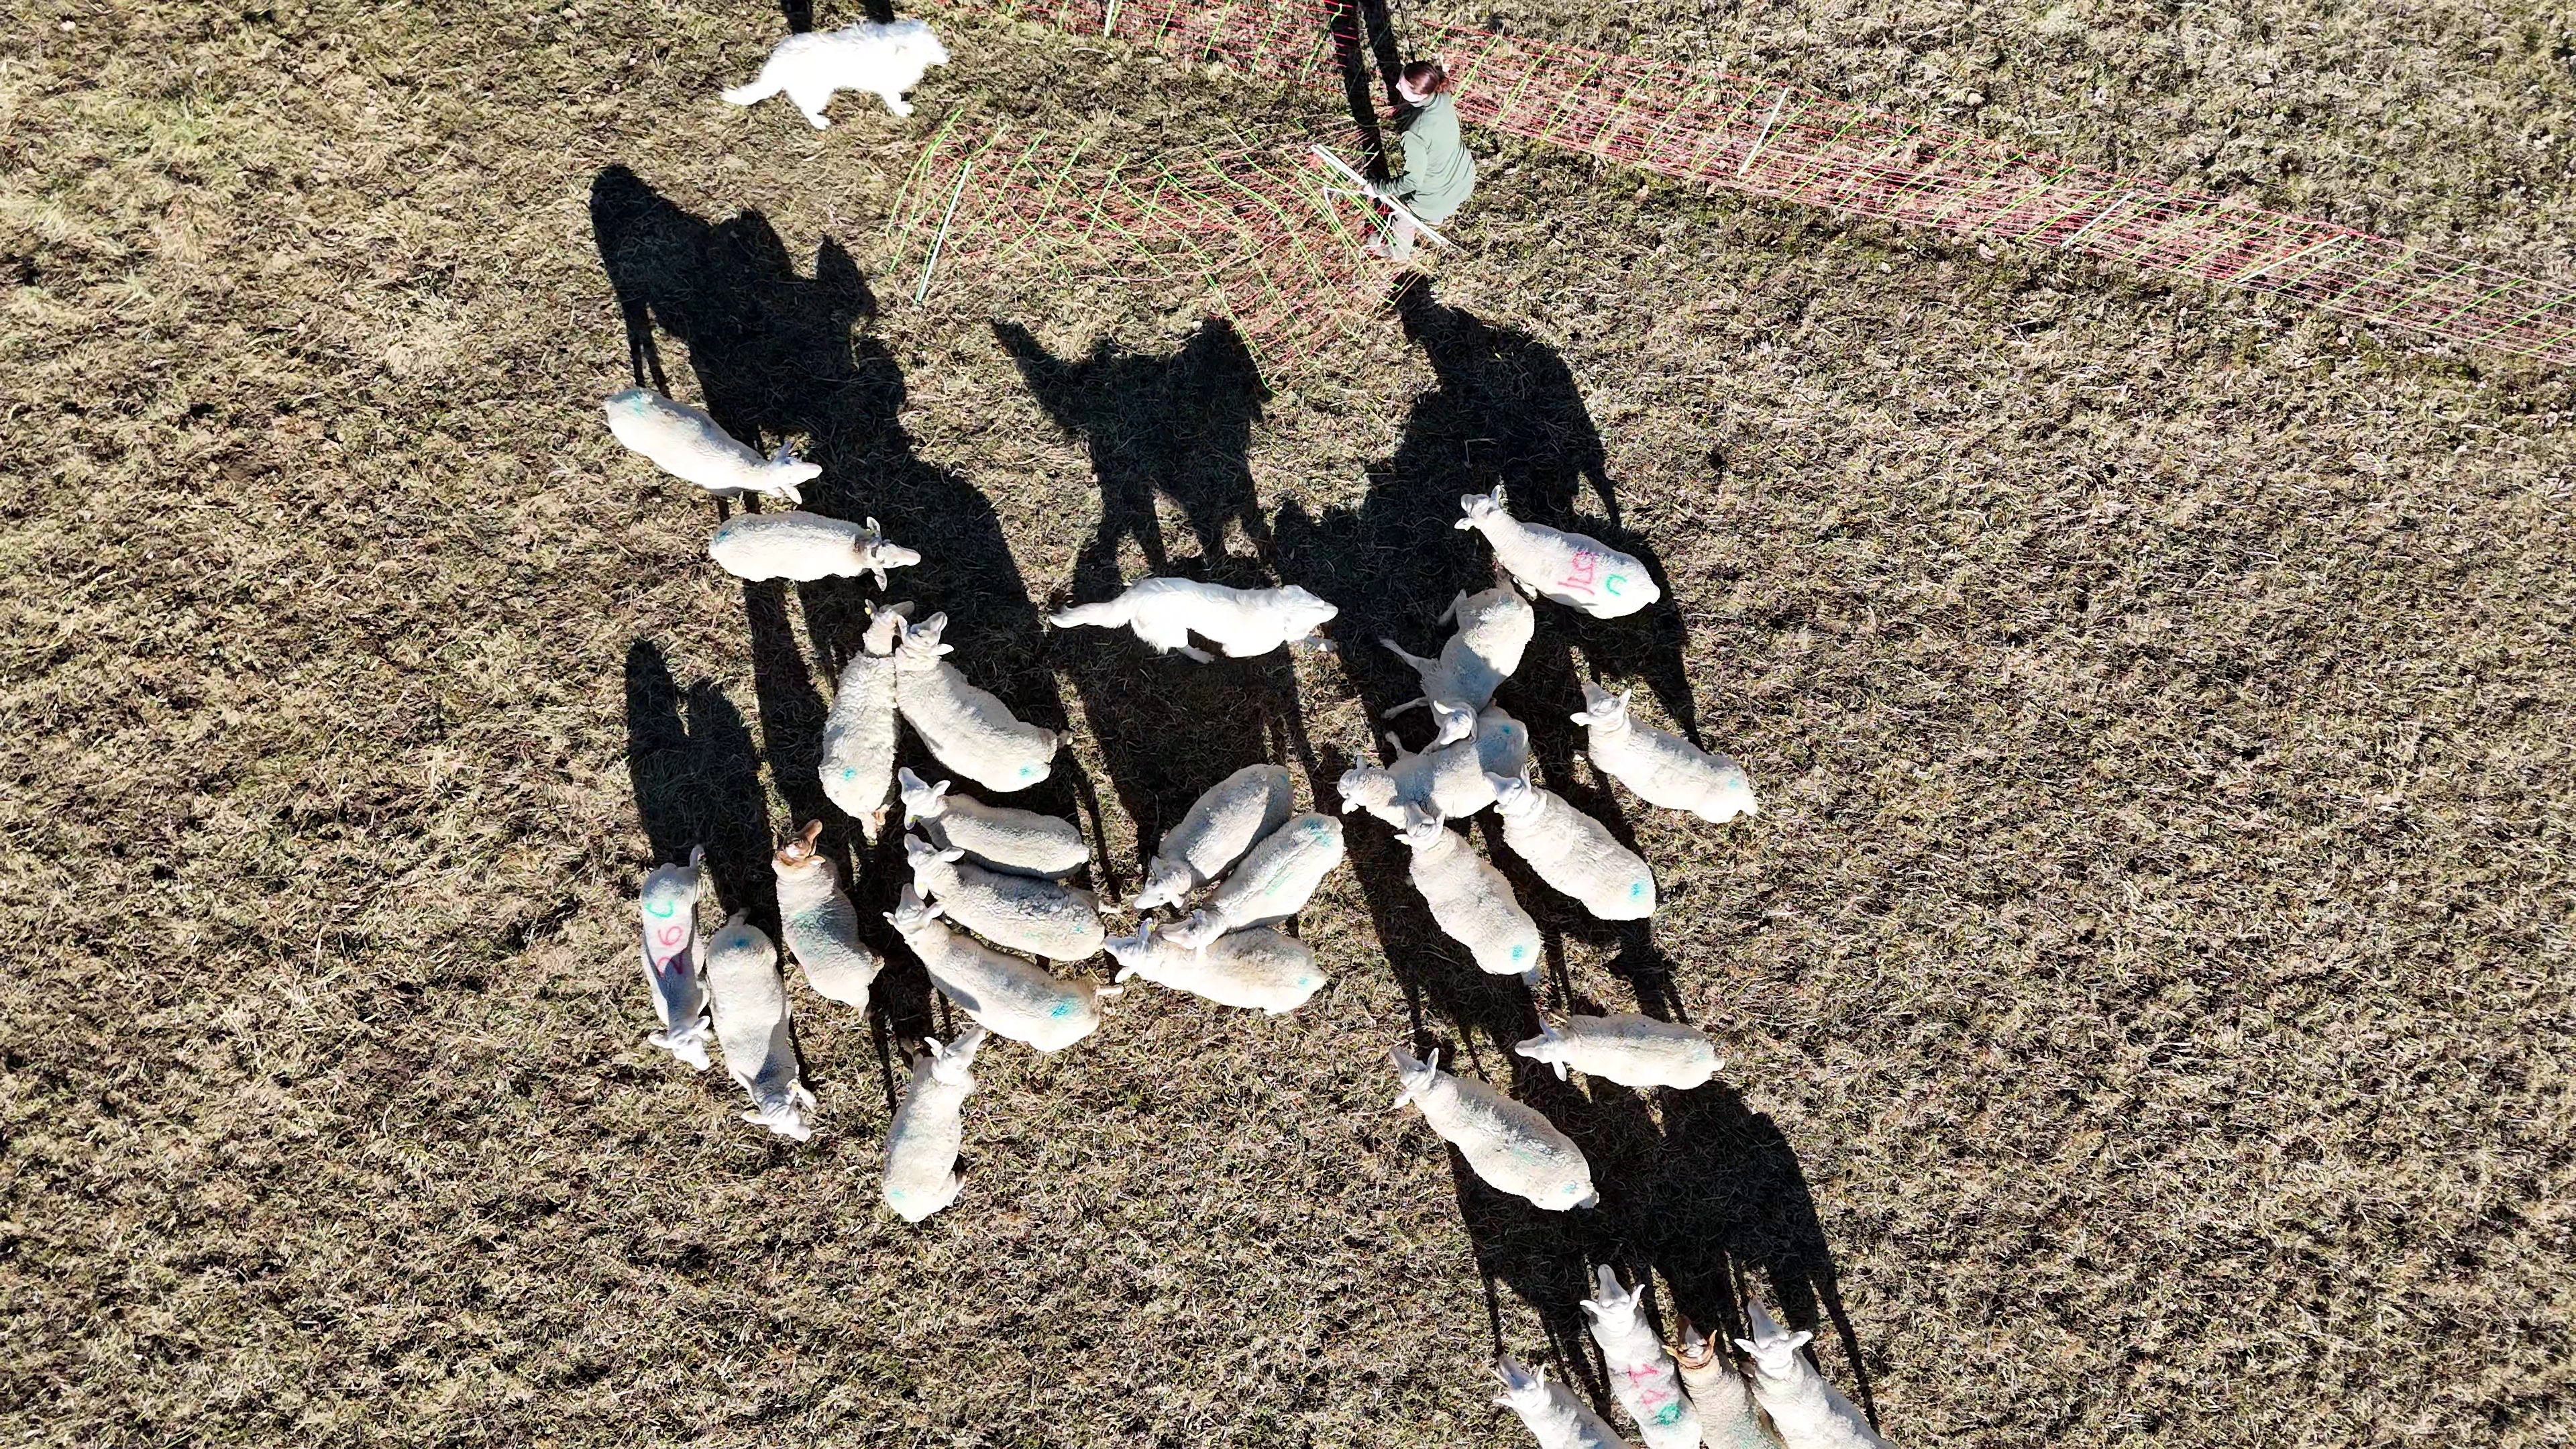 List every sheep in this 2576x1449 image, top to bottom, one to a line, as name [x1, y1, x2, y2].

sheep [601, 385, 822, 505]
sheep [1455, 484, 1661, 621]
sheep [708, 510, 921, 592]
sheep [1377, 569, 1536, 749]
sheep [818, 599, 915, 869]
sheep [896, 611, 1074, 793]
sheep [1569, 681, 1759, 823]
sheep [1337, 698, 1530, 829]
sheep [1132, 762, 1295, 910]
sheep [1482, 764, 1657, 920]
sheep [897, 767, 1093, 882]
sheep [1393, 800, 1541, 976]
sheep [1156, 813, 1344, 949]
sheep [772, 818, 886, 1019]
sheep [903, 834, 1122, 962]
sheep [639, 843, 713, 1070]
sheep [882, 883, 1126, 1053]
sheep [705, 903, 817, 1140]
sheep [1103, 918, 1325, 1016]
sheep [1515, 1012, 1725, 1089]
sheep [879, 1025, 988, 1223]
sheep [1387, 1045, 1601, 1212]
sheep [1580, 1264, 1703, 1449]
sheep [1733, 1296, 1901, 1449]
sheep [1661, 1315, 1787, 1449]
sheep [1486, 1354, 1640, 1449]